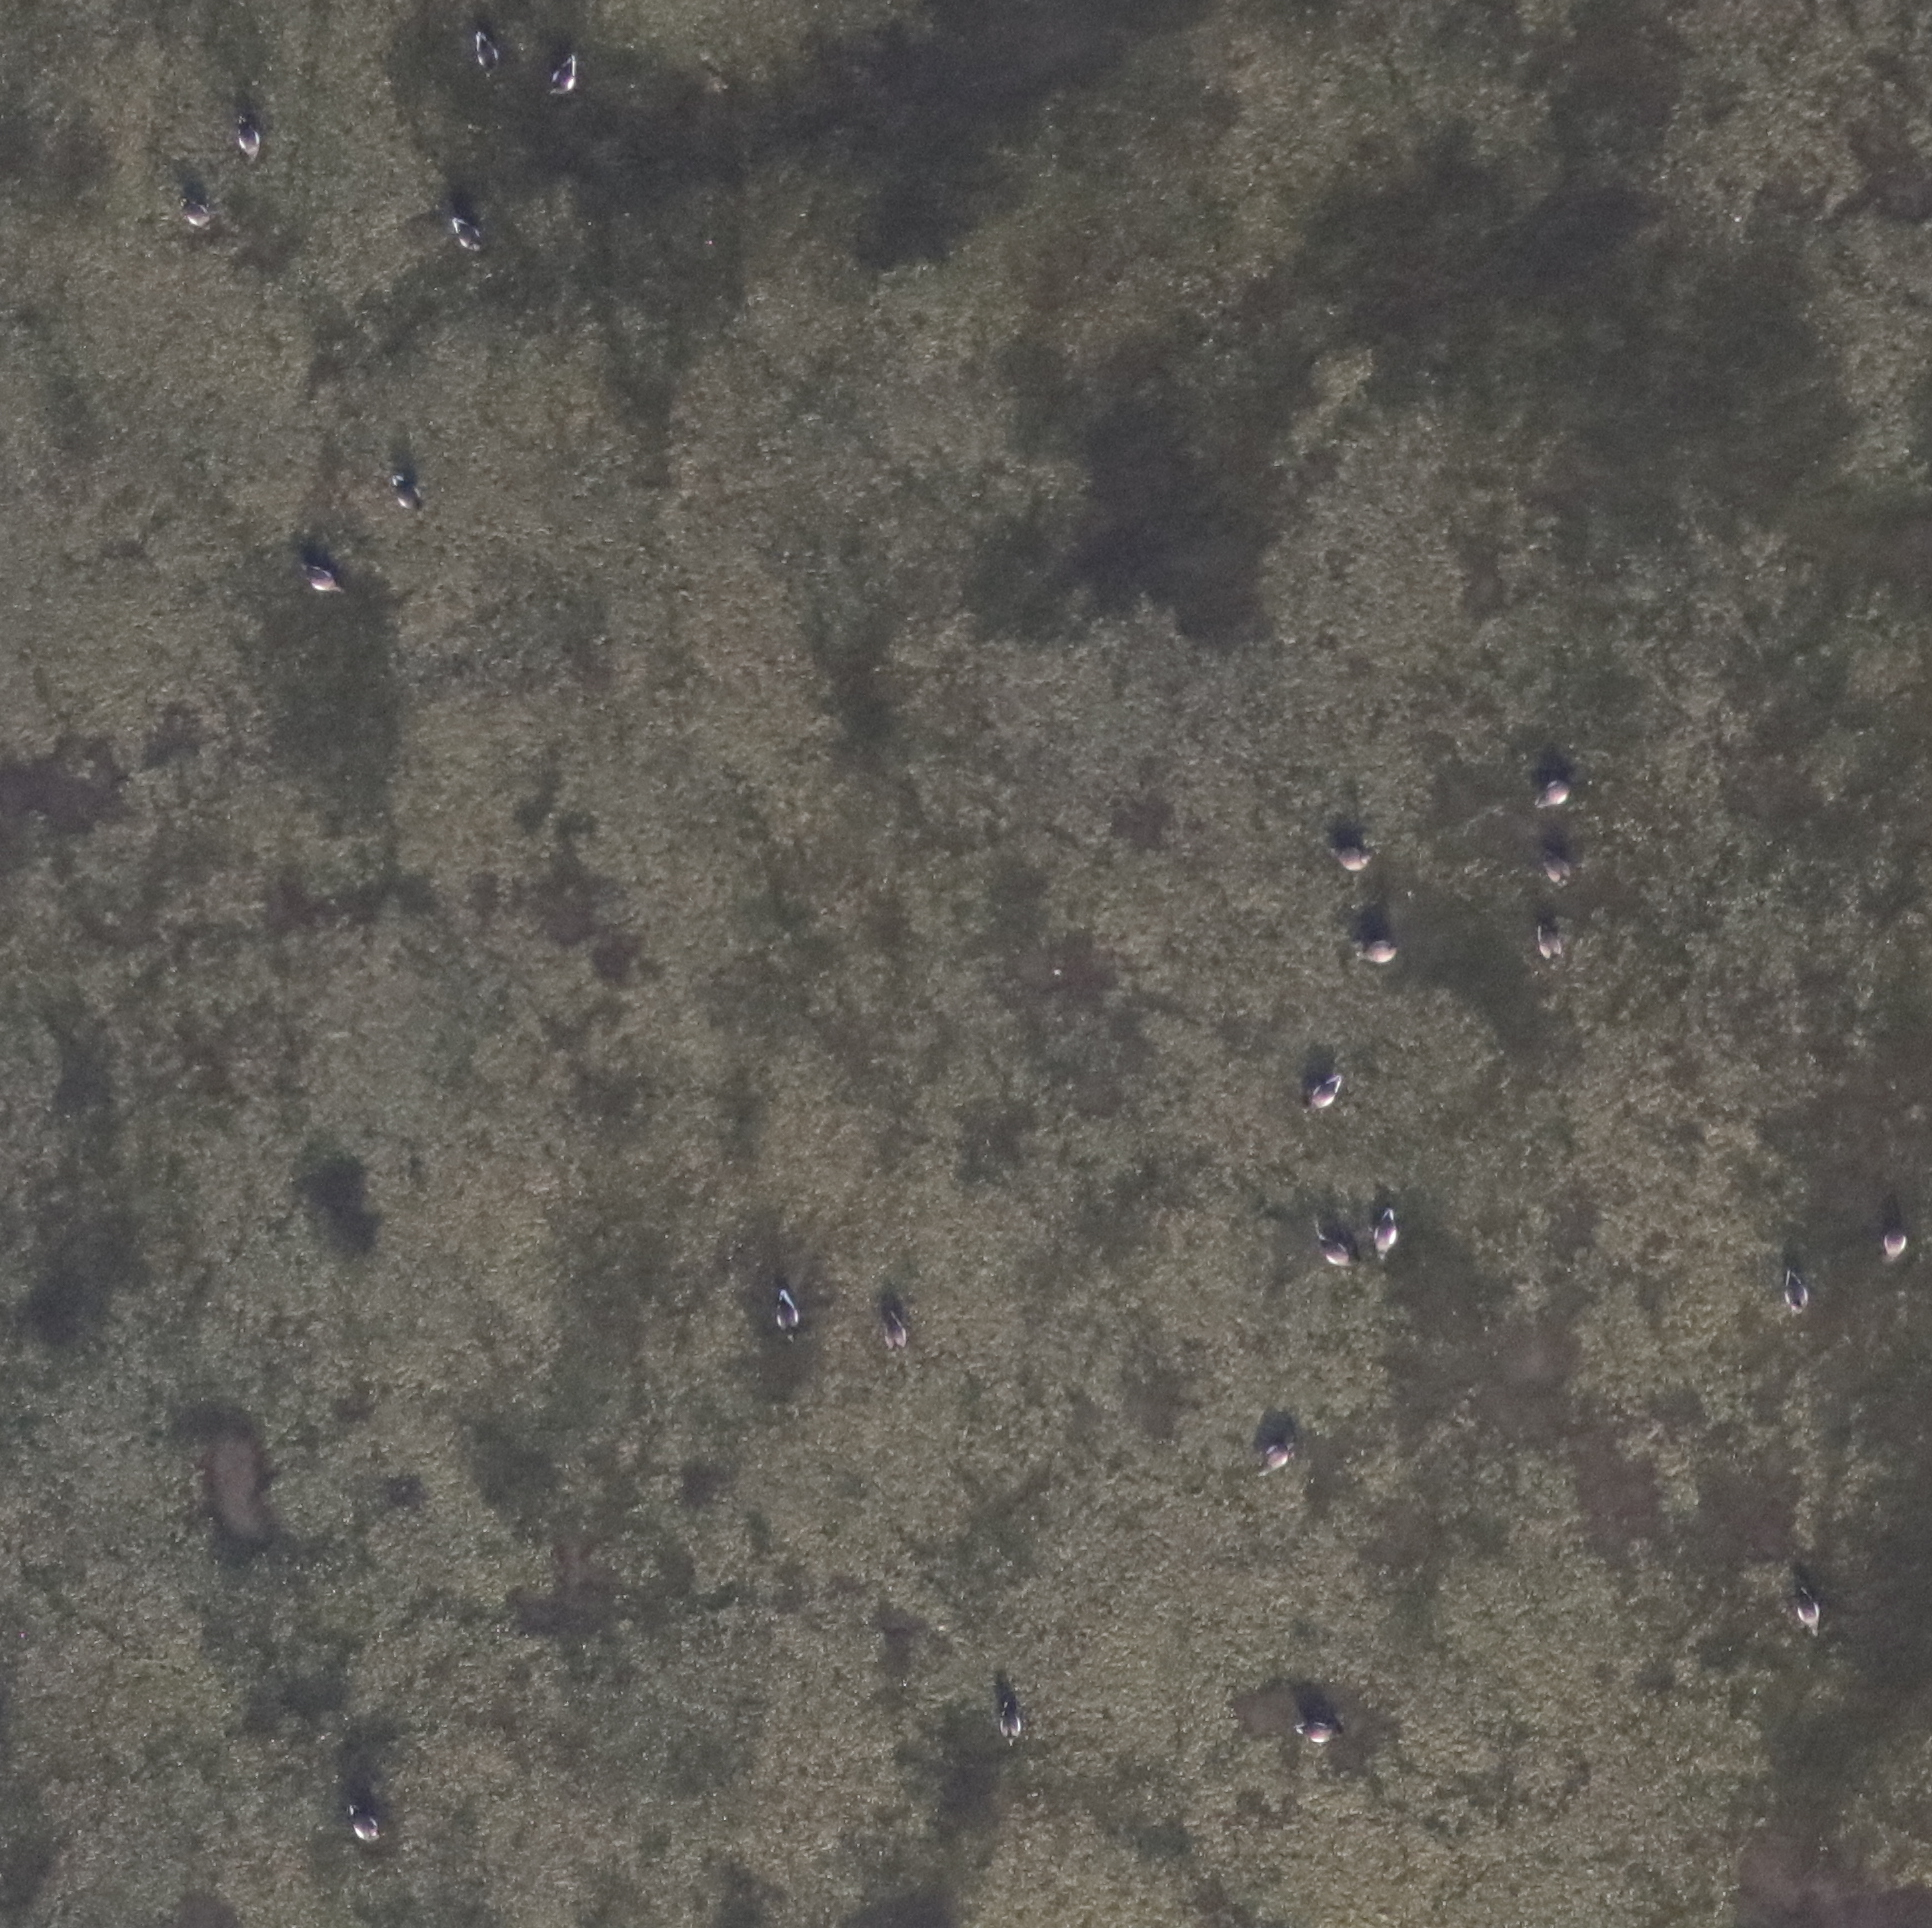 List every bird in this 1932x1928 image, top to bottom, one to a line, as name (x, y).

brant (485, 51)
brant (566, 75)
brant (250, 140)
brant (194, 216)
brant (472, 236)
brant (411, 495)
brant (324, 581)
brant (1555, 793)
brant (1352, 858)
brant (1557, 870)
brant (1549, 942)
brant (1379, 951)
brant (1323, 1095)
brant (1386, 1232)
brant (1894, 1245)
brant (1337, 1251)
brant (1799, 1294)
brant (789, 1313)
brant (891, 1334)
brant (1278, 1456)
brant (1808, 1614)
brant (1007, 1724)
brant (1319, 1732)
brant (365, 1827)